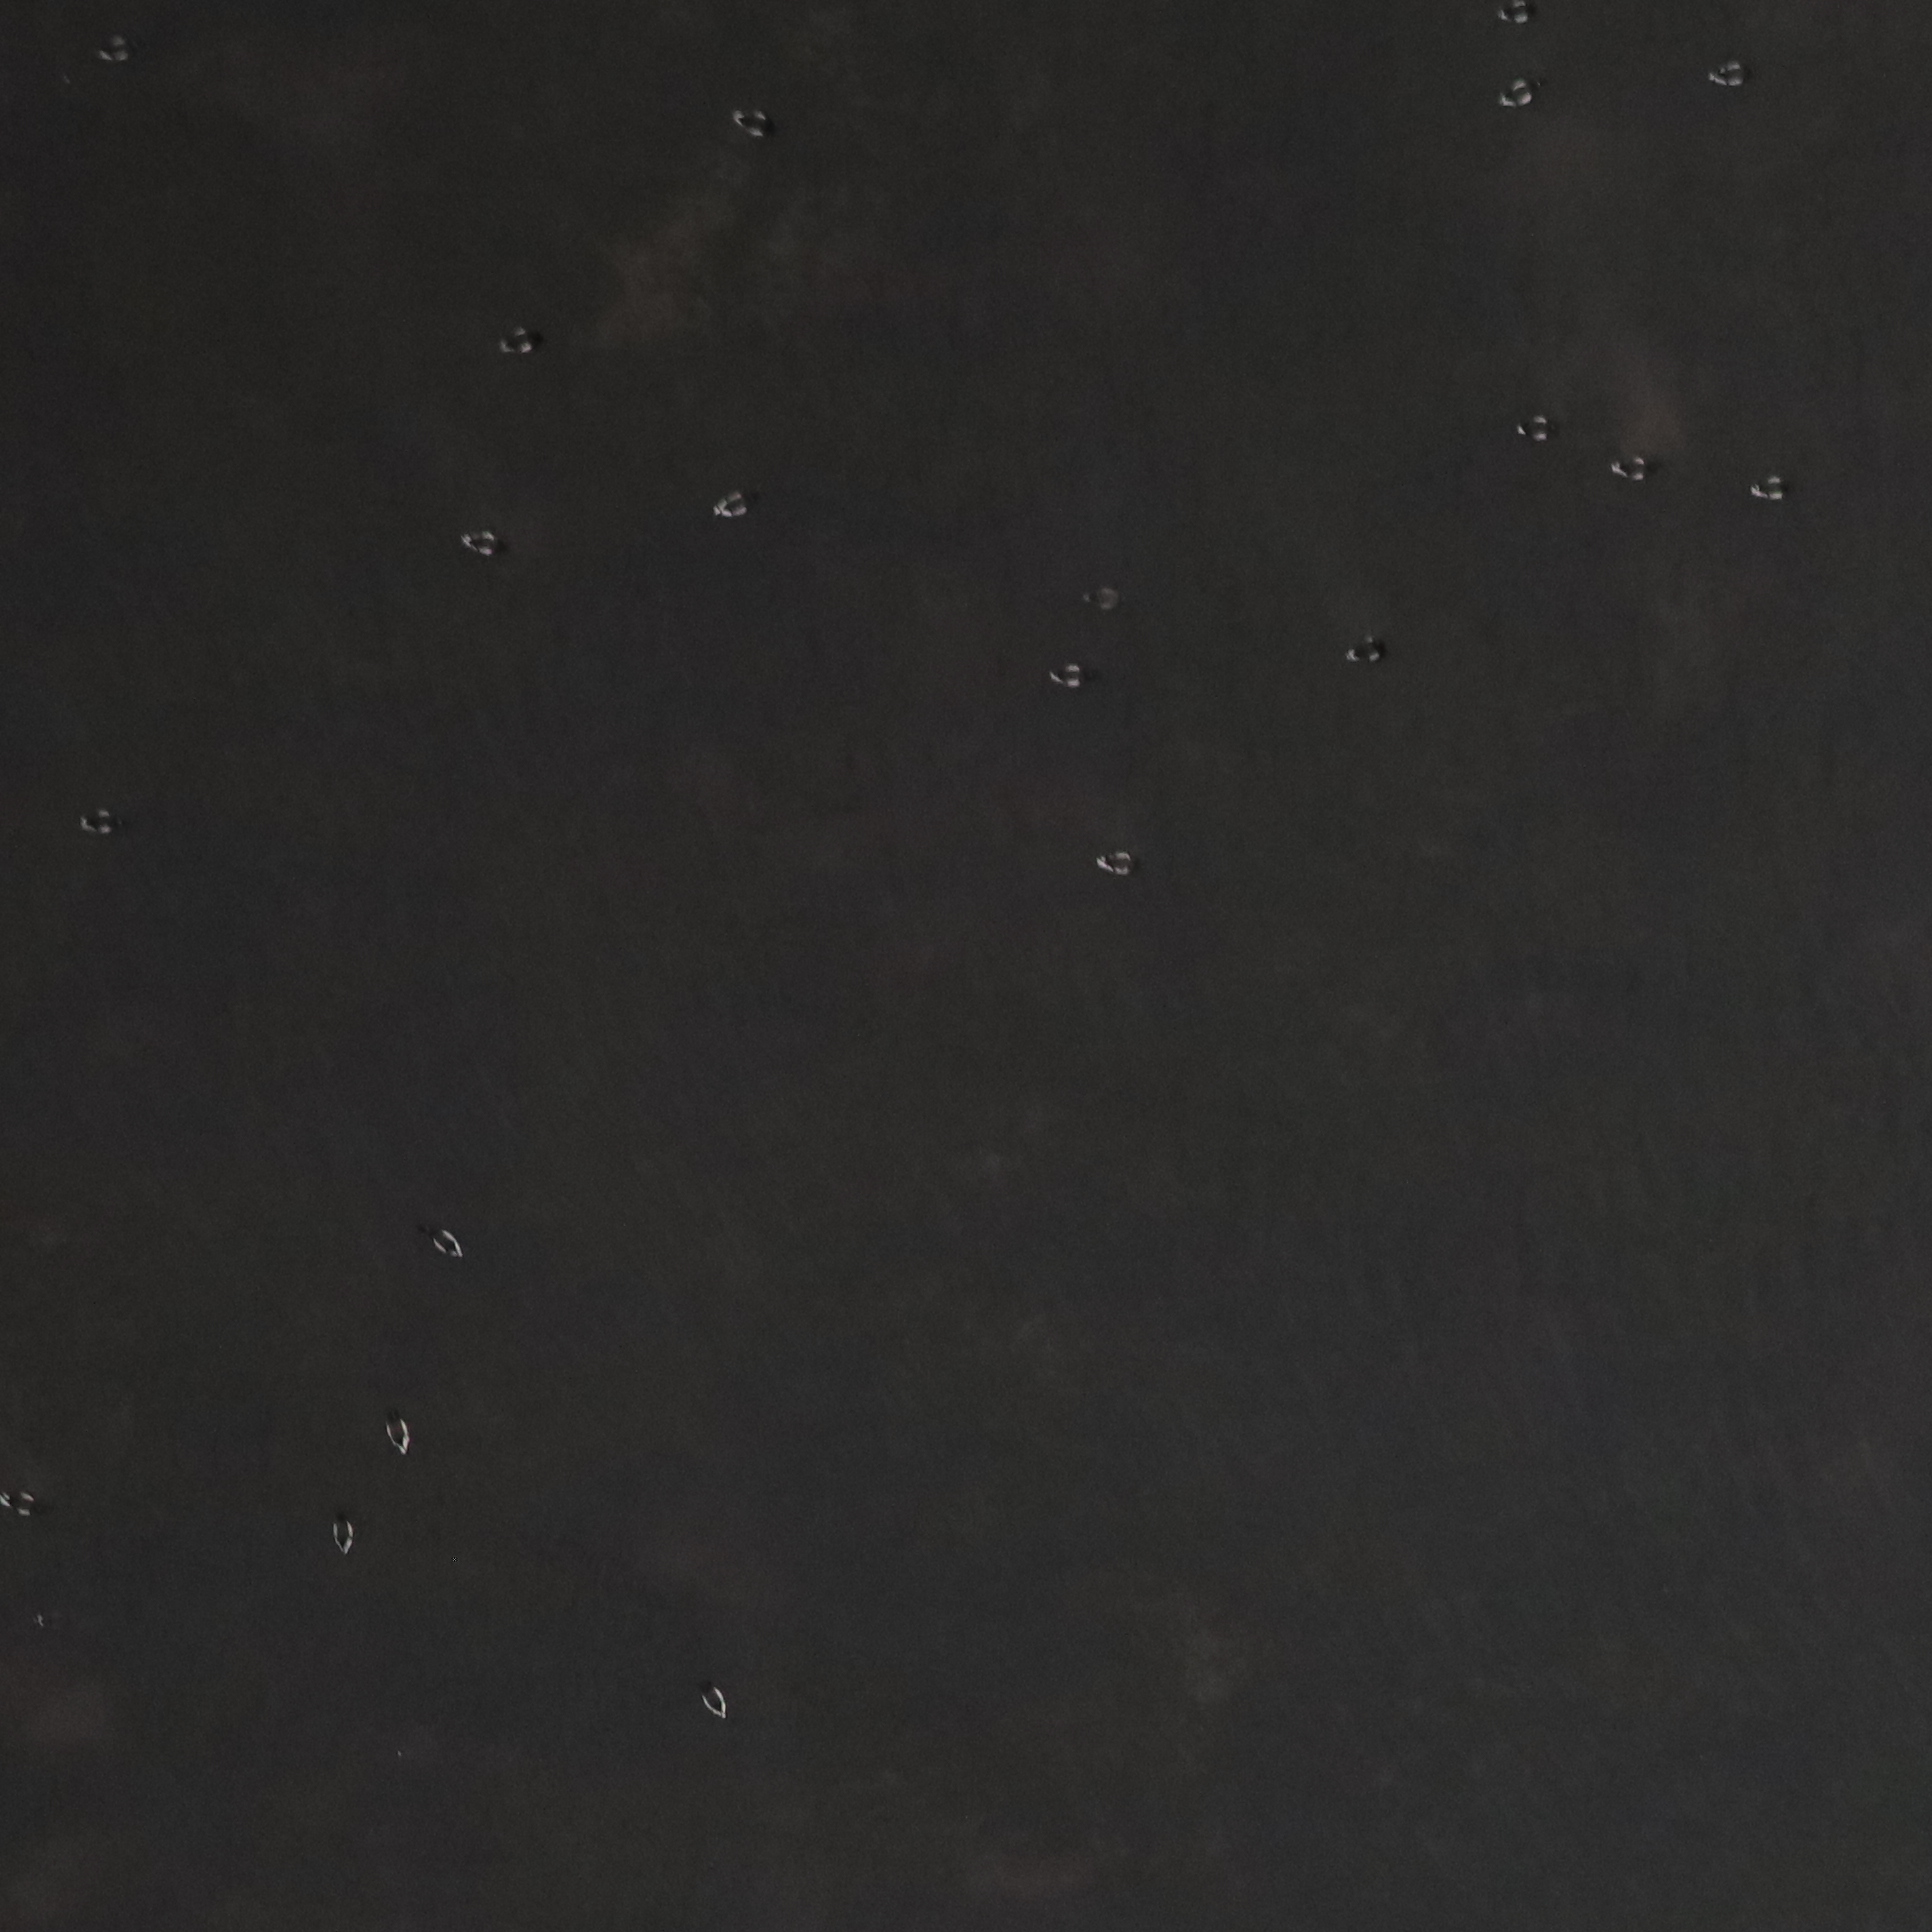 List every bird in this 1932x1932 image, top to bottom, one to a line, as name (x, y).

brant (1512, 10)
brant (113, 50)
brant (1732, 74)
brant (1520, 95)
brant (755, 123)
brant (521, 337)
brant (1536, 431)
brant (1634, 468)
brant (1770, 490)
brant (734, 504)
brant (481, 541)
brant (1106, 596)
brant (1362, 650)
brant (1071, 676)
brant (100, 822)
brant (1119, 864)
brant (445, 1243)
brant (397, 1433)
brant (27, 1501)
brant (345, 1533)
brant (711, 1701)